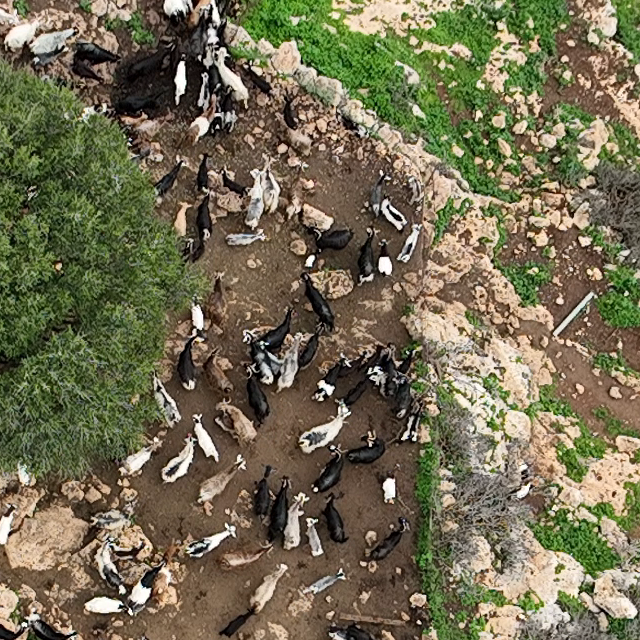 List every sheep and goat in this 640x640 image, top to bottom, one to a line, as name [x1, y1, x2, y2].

goat [161, 1, 191, 27]
goat [207, 1, 221, 25]
goat [0, 2, 19, 23]
goat [191, 6, 206, 58]
goat [2, 20, 40, 49]
goat [204, 24, 221, 89]
goat [32, 27, 79, 53]
goat [177, 30, 206, 91]
goat [76, 41, 122, 64]
goat [128, 41, 176, 82]
goat [34, 45, 66, 66]
goat [214, 48, 249, 103]
goat [170, 55, 186, 106]
goat [70, 61, 103, 84]
goat [243, 63, 273, 96]
goat [196, 73, 208, 108]
goat [221, 86, 234, 131]
goat [115, 87, 164, 115]
goat [189, 92, 218, 141]
goat [283, 96, 298, 134]
goat [120, 112, 147, 125]
goat [197, 151, 209, 191]
goat [260, 153, 281, 214]
goat [286, 157, 308, 217]
goat [152, 158, 184, 201]
goat [218, 169, 248, 198]
goat [244, 170, 265, 226]
goat [370, 174, 392, 216]
goat [405, 174, 423, 204]
goat [196, 188, 215, 239]
goat [382, 196, 406, 229]
goat [172, 201, 191, 237]
goat [300, 201, 332, 229]
goat [398, 223, 421, 262]
goat [307, 225, 354, 251]
goat [224, 229, 267, 248]
goat [376, 239, 394, 275]
goat [208, 271, 225, 331]
goat [300, 272, 337, 332]
goat [190, 299, 205, 330]
goat [261, 305, 295, 349]
goat [300, 323, 326, 369]
goat [242, 328, 274, 384]
goat [180, 329, 203, 390]
goat [274, 332, 304, 388]
goat [261, 340, 282, 371]
goat [381, 341, 396, 391]
goat [205, 344, 236, 398]
goat [358, 346, 384, 376]
goat [339, 350, 367, 377]
goat [393, 353, 415, 381]
goat [312, 356, 347, 401]
goat [244, 364, 270, 421]
goat [366, 365, 386, 396]
goat [149, 368, 182, 426]
goat [345, 370, 377, 402]
goat [390, 378, 410, 417]
goat [396, 399, 422, 446]
goat [297, 400, 351, 458]
goat [215, 402, 257, 443]
goat [192, 413, 220, 462]
goat [160, 433, 196, 484]
goat [348, 433, 387, 464]
goat [117, 437, 161, 475]
goat [309, 444, 348, 496]
goat [197, 453, 246, 502]
goat [17, 460, 30, 487]
goat [254, 467, 273, 517]
goat [380, 474, 396, 502]
goat [268, 475, 291, 539]
goat [282, 493, 310, 552]
goat [322, 493, 349, 544]
goat [0, 505, 16, 546]
goat [88, 511, 132, 530]
goat [306, 517, 324, 557]
goat [368, 518, 409, 560]
goat [184, 523, 236, 558]
goat [96, 535, 128, 596]
goat [112, 540, 146, 558]
goat [215, 542, 273, 571]
goat [131, 558, 167, 603]
goat [250, 563, 287, 611]
goat [146, 566, 170, 613]
goat [301, 568, 344, 594]
goat [83, 597, 134, 616]
goat [218, 603, 258, 637]
goat [28, 609, 79, 639]
goat [0, 613, 28, 639]
goat [349, 623, 382, 639]
goat [327, 631, 361, 639]
goat [93, 633, 151, 639]